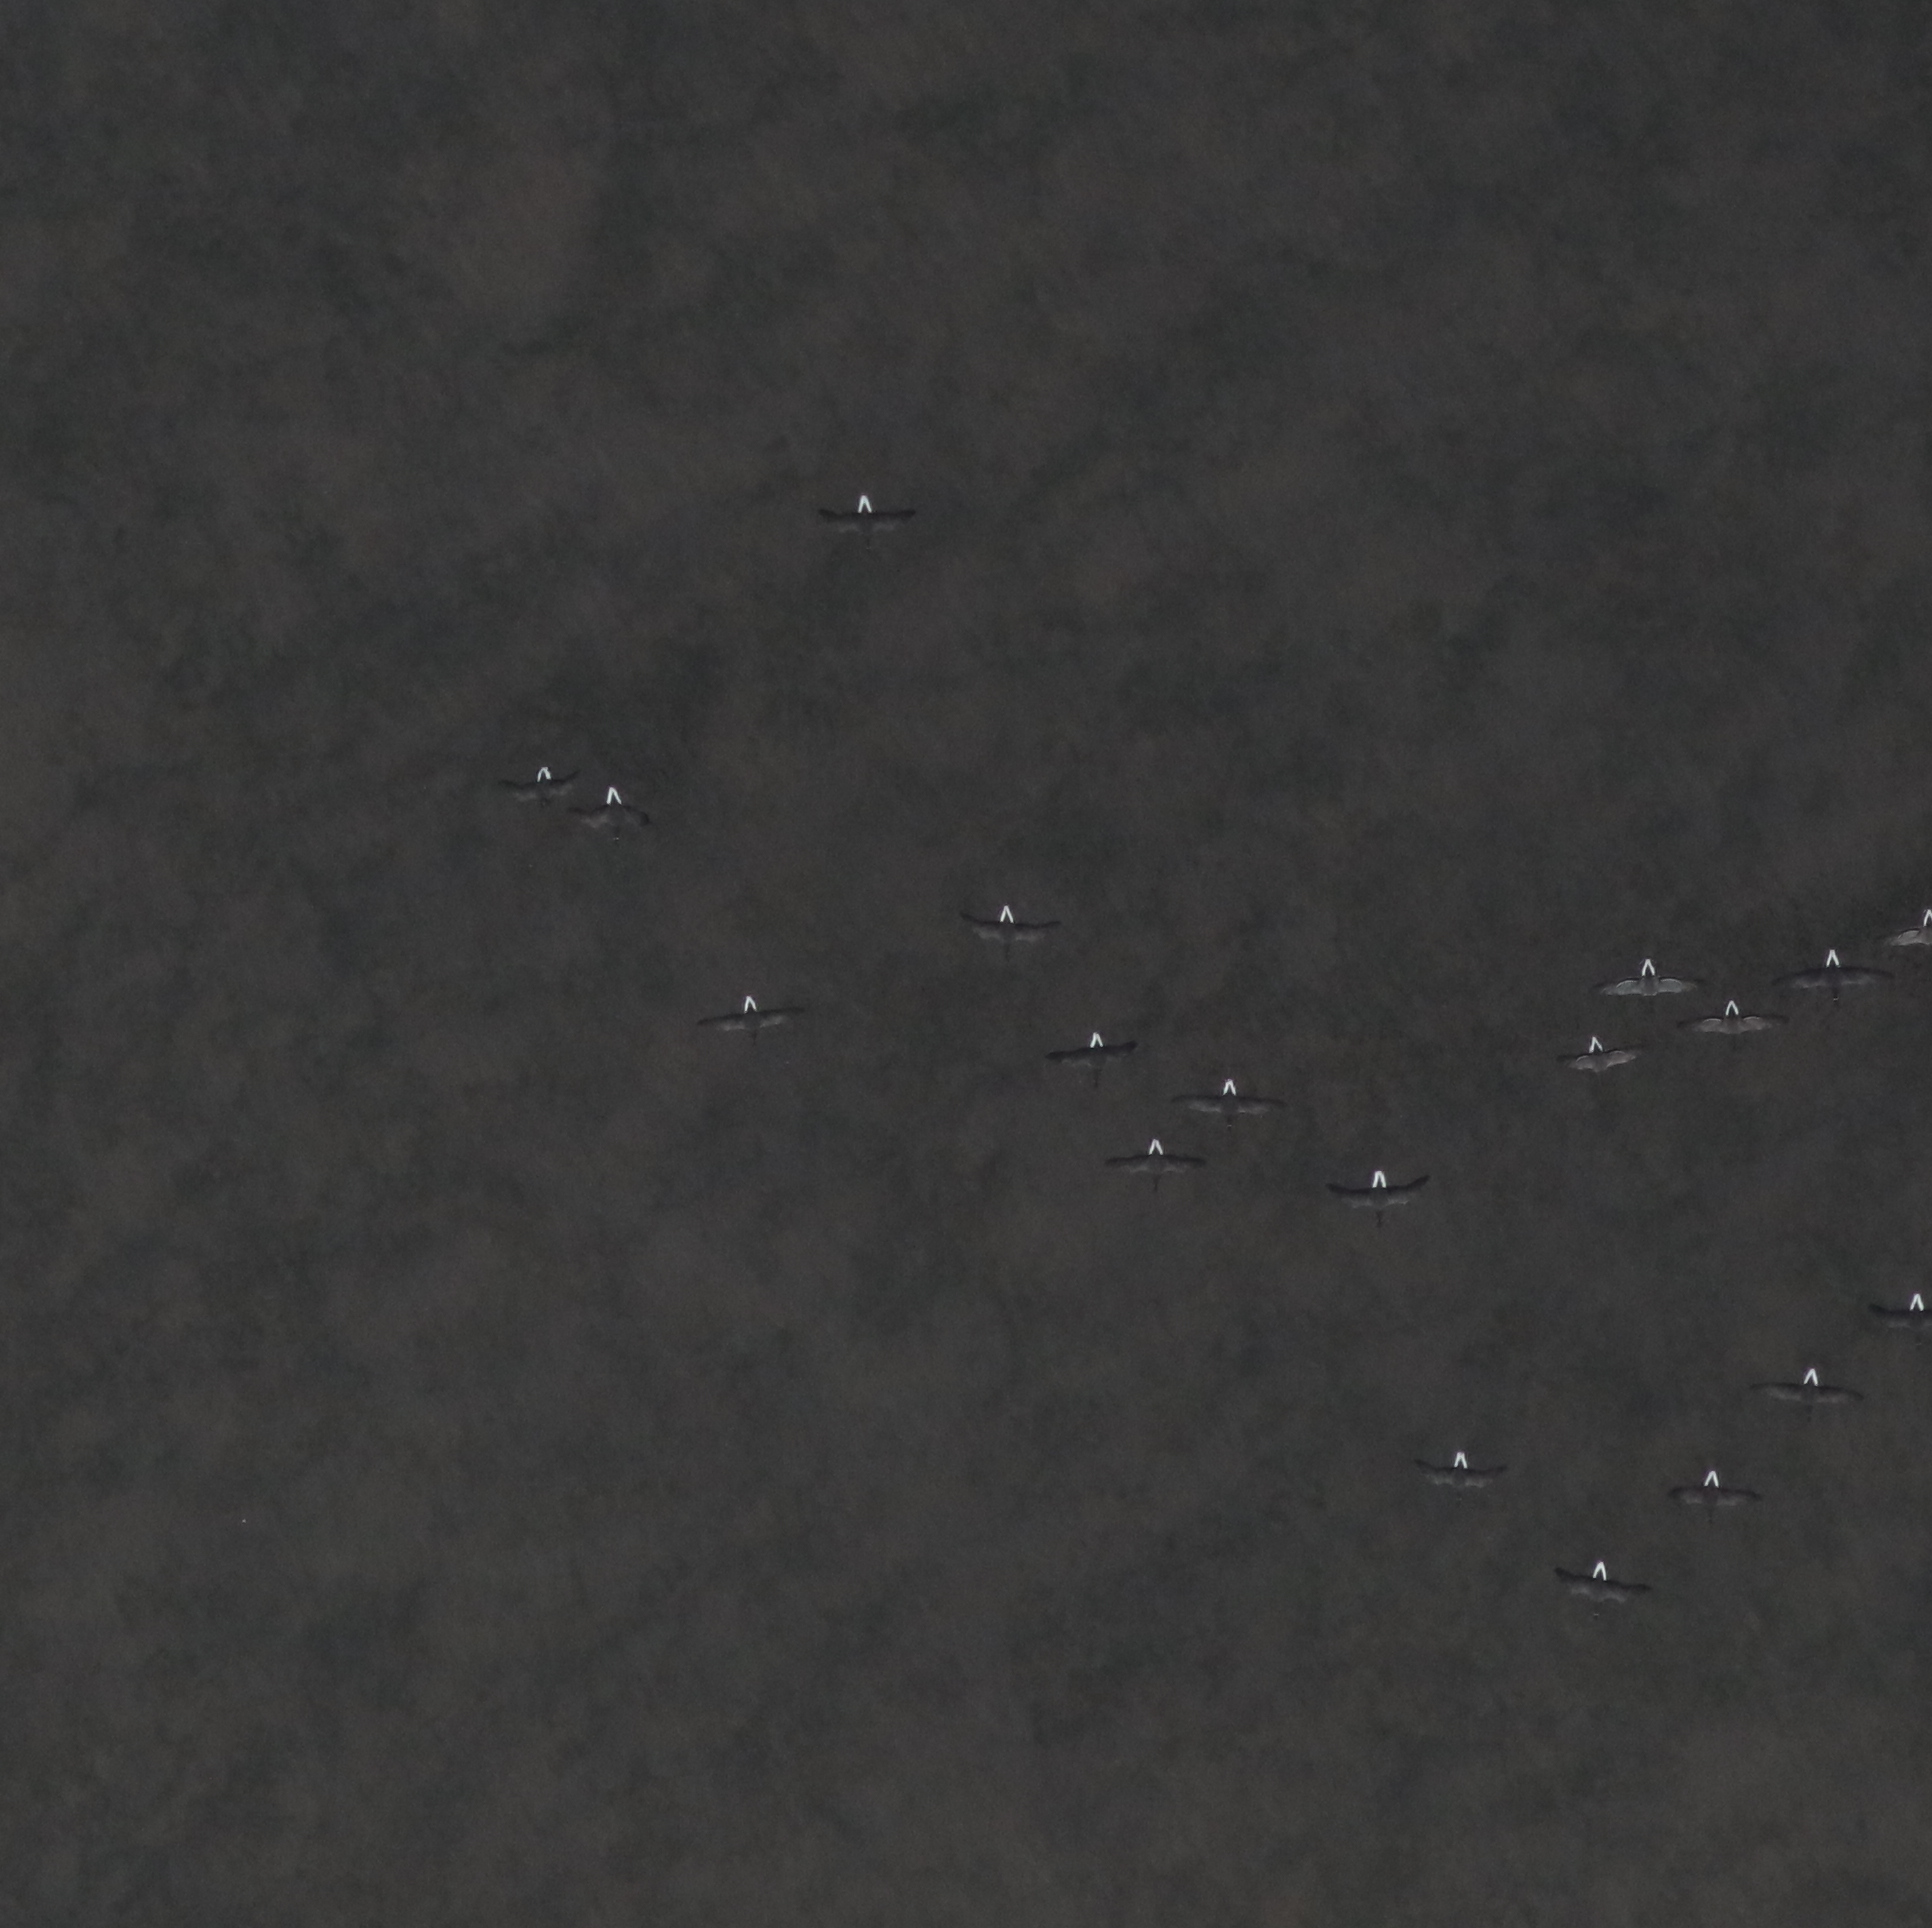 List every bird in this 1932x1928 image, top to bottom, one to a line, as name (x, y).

brant (868, 512)
brant (543, 784)
brant (610, 809)
brant (1004, 925)
brant (1925, 931)
brant (1831, 970)
brant (1643, 983)
brant (751, 1015)
brant (1731, 1019)
brant (1094, 1050)
brant (1593, 1058)
brant (1234, 1096)
brant (1154, 1155)
brant (1388, 1189)
brant (1916, 1309)
brant (1816, 1389)
brant (1459, 1473)
brant (1711, 1490)
brant (1603, 1582)